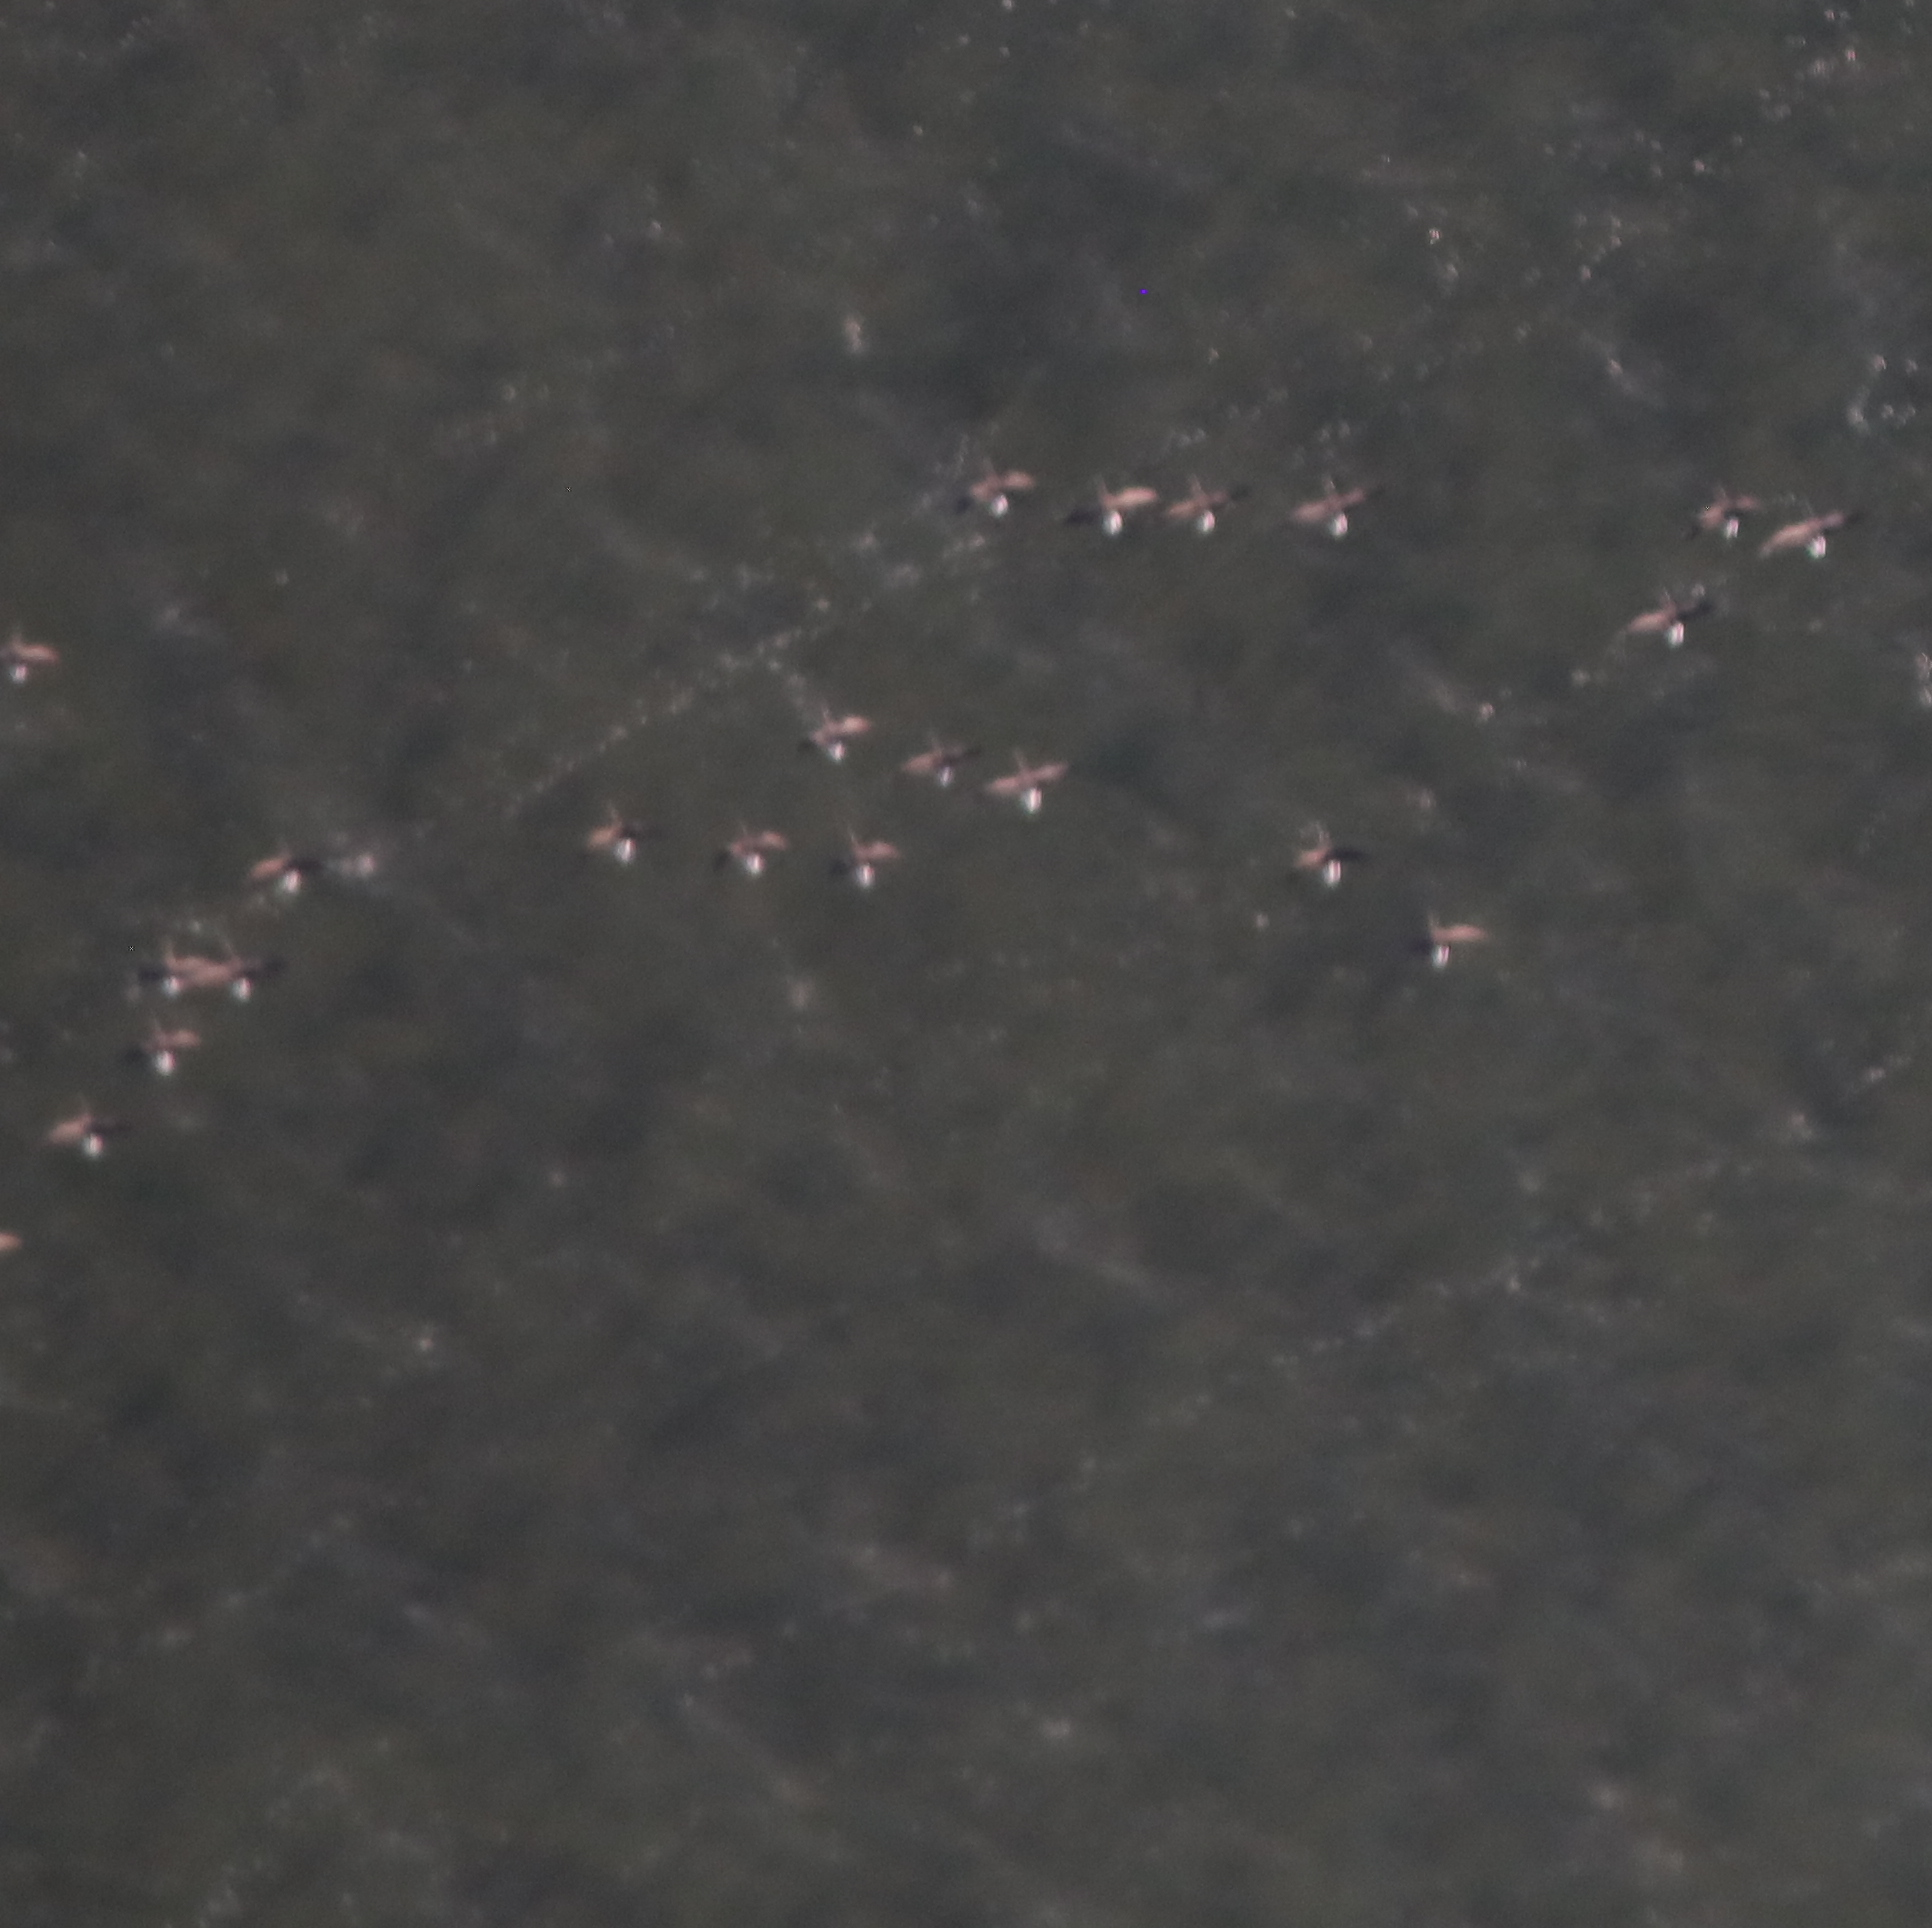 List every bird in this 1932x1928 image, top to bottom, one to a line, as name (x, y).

brant (991, 494)
brant (1200, 506)
brant (1108, 509)
brant (1716, 511)
brant (1331, 515)
brant (1809, 545)
brant (1669, 619)
brant (21, 658)
brant (823, 720)
brant (941, 763)
brant (1034, 785)
brant (632, 835)
brant (744, 847)
brant (862, 855)
brant (1335, 860)
brant (284, 864)
brant (1442, 943)
brant (160, 966)
brant (242, 979)
brant (162, 1057)
brant (95, 1133)